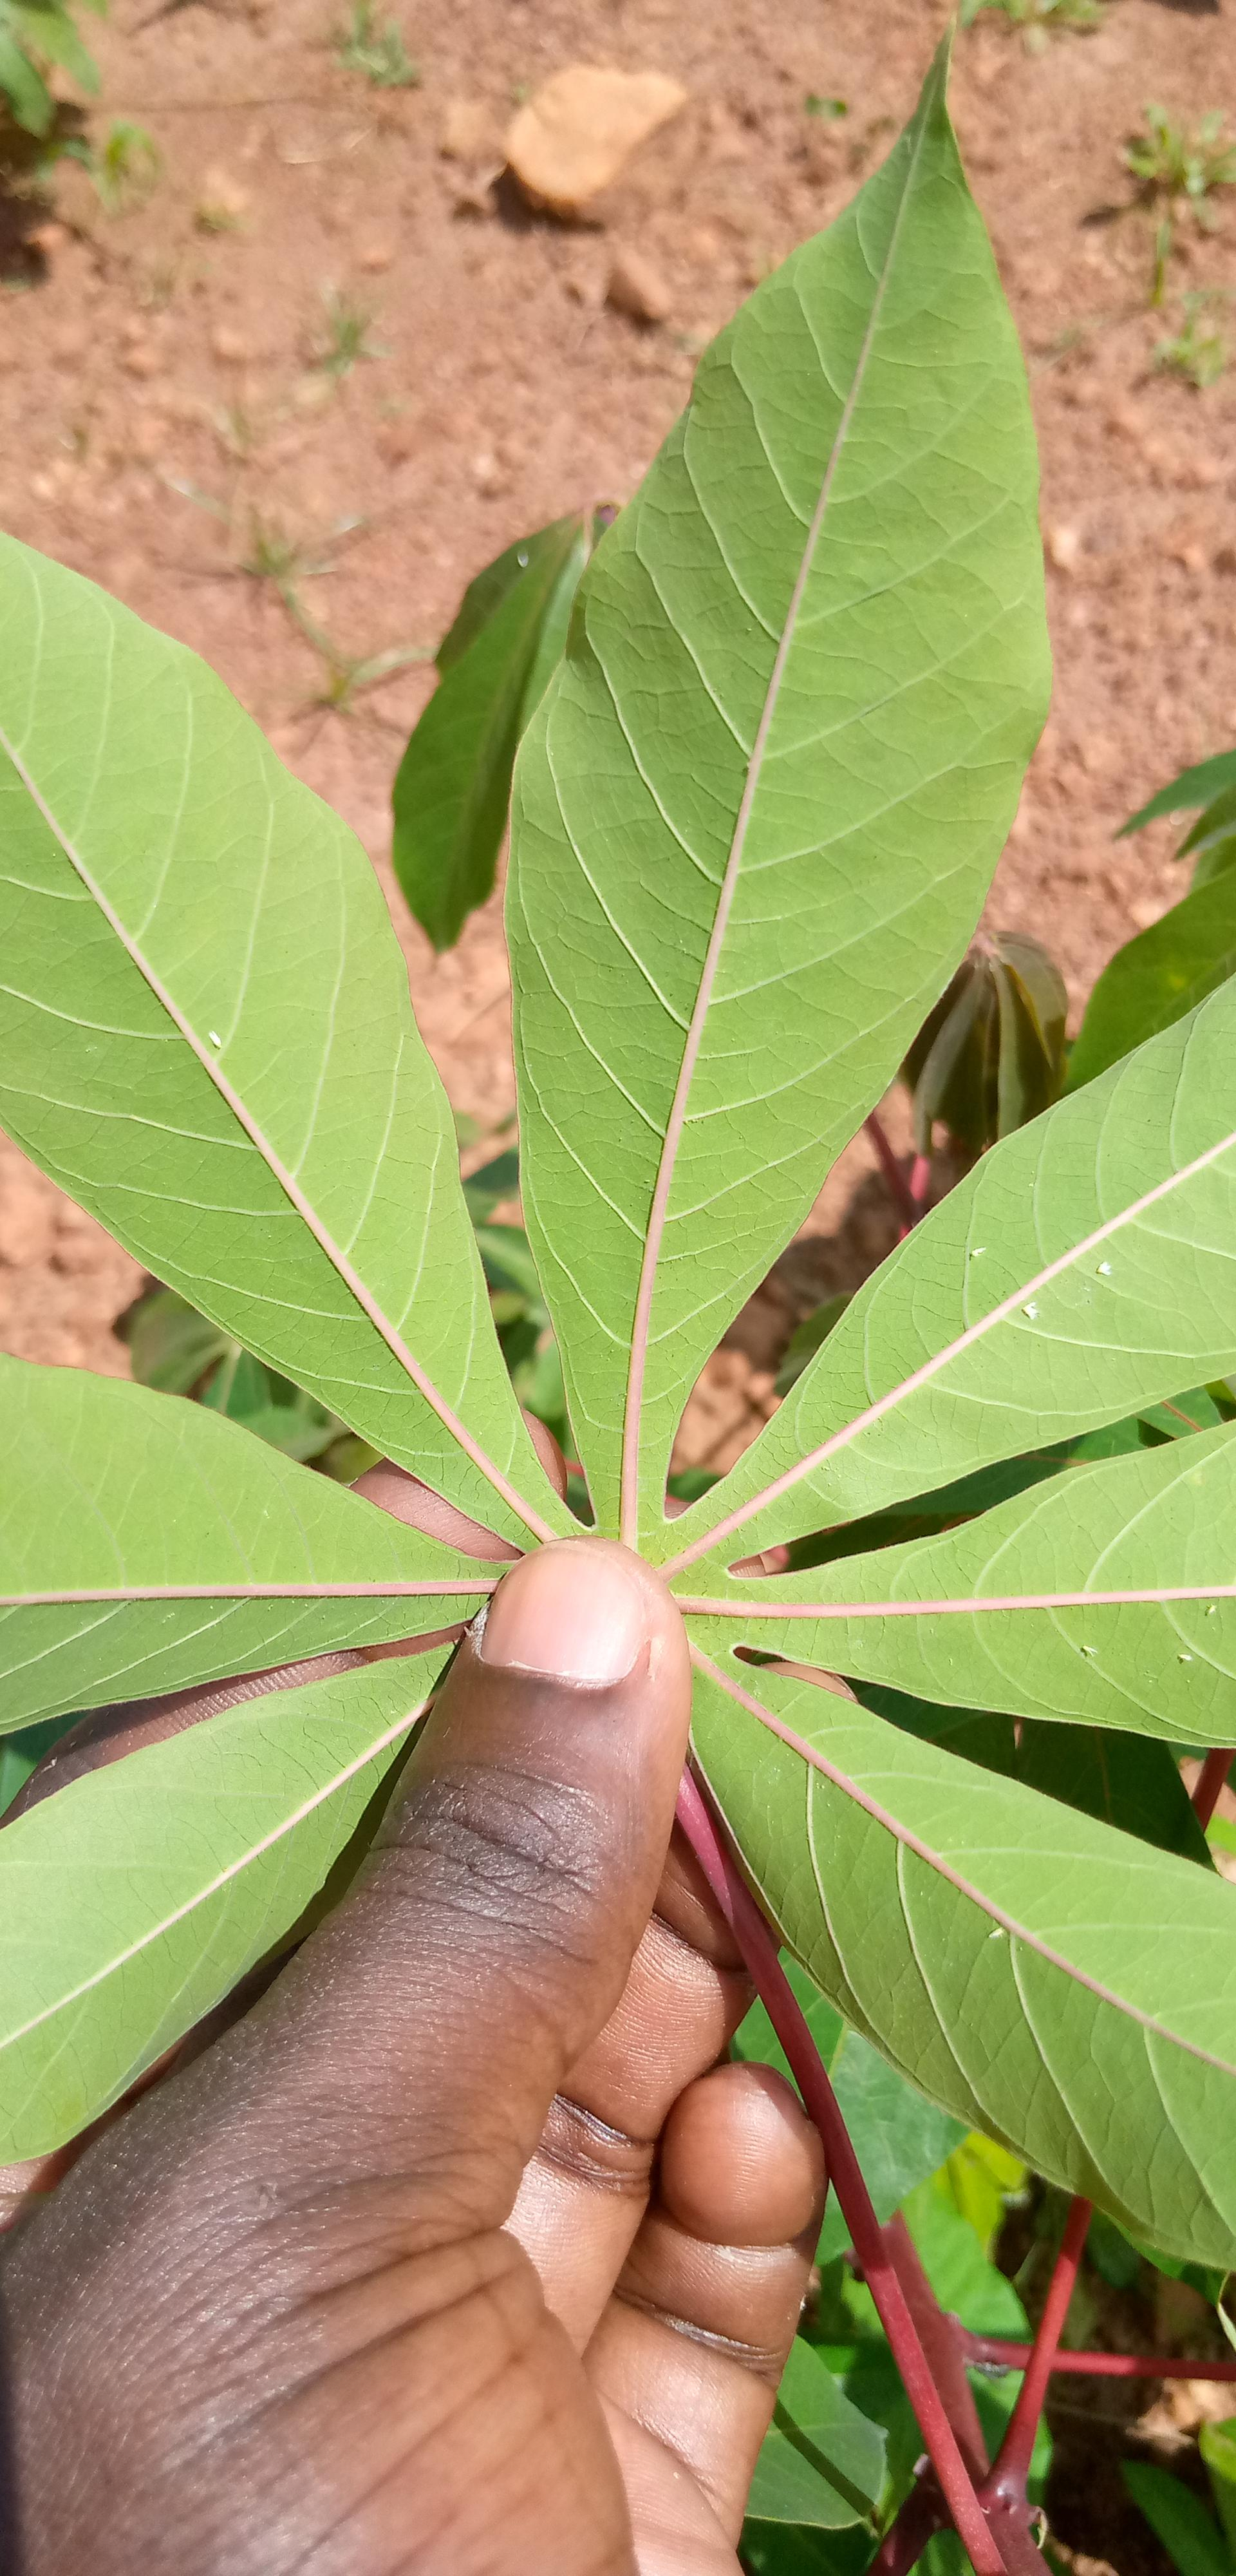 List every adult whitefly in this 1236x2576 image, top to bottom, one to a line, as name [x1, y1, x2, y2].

whitefly [206, 1027, 224, 1050]
whitefly [969, 1244, 989, 1260]
whitefly [1094, 1260, 1114, 1278]
whitefly [1021, 1300, 1040, 1321]
whitefly [1203, 1602, 1219, 1618]
whitefly [1080, 1642, 1100, 1660]
whitefly [1177, 1652, 1193, 1663]
whitefly [986, 1925, 1007, 1940]